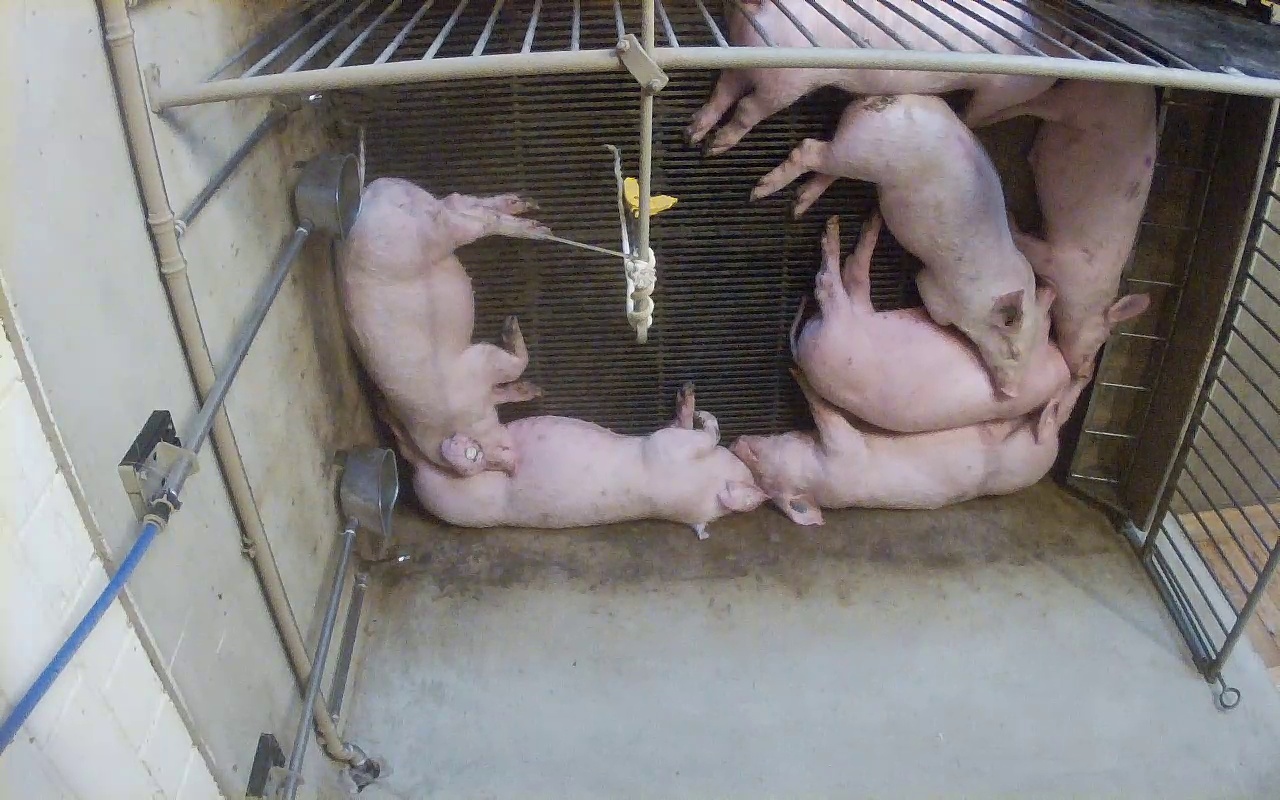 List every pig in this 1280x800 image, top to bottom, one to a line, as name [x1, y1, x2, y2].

pig [683, 2, 1112, 157]
pig [976, 78, 1160, 379]
pig [751, 95, 1055, 401]
pig [332, 177, 557, 480]
pig [790, 205, 1072, 444]
pig [728, 365, 1093, 524]
pig [373, 377, 773, 541]